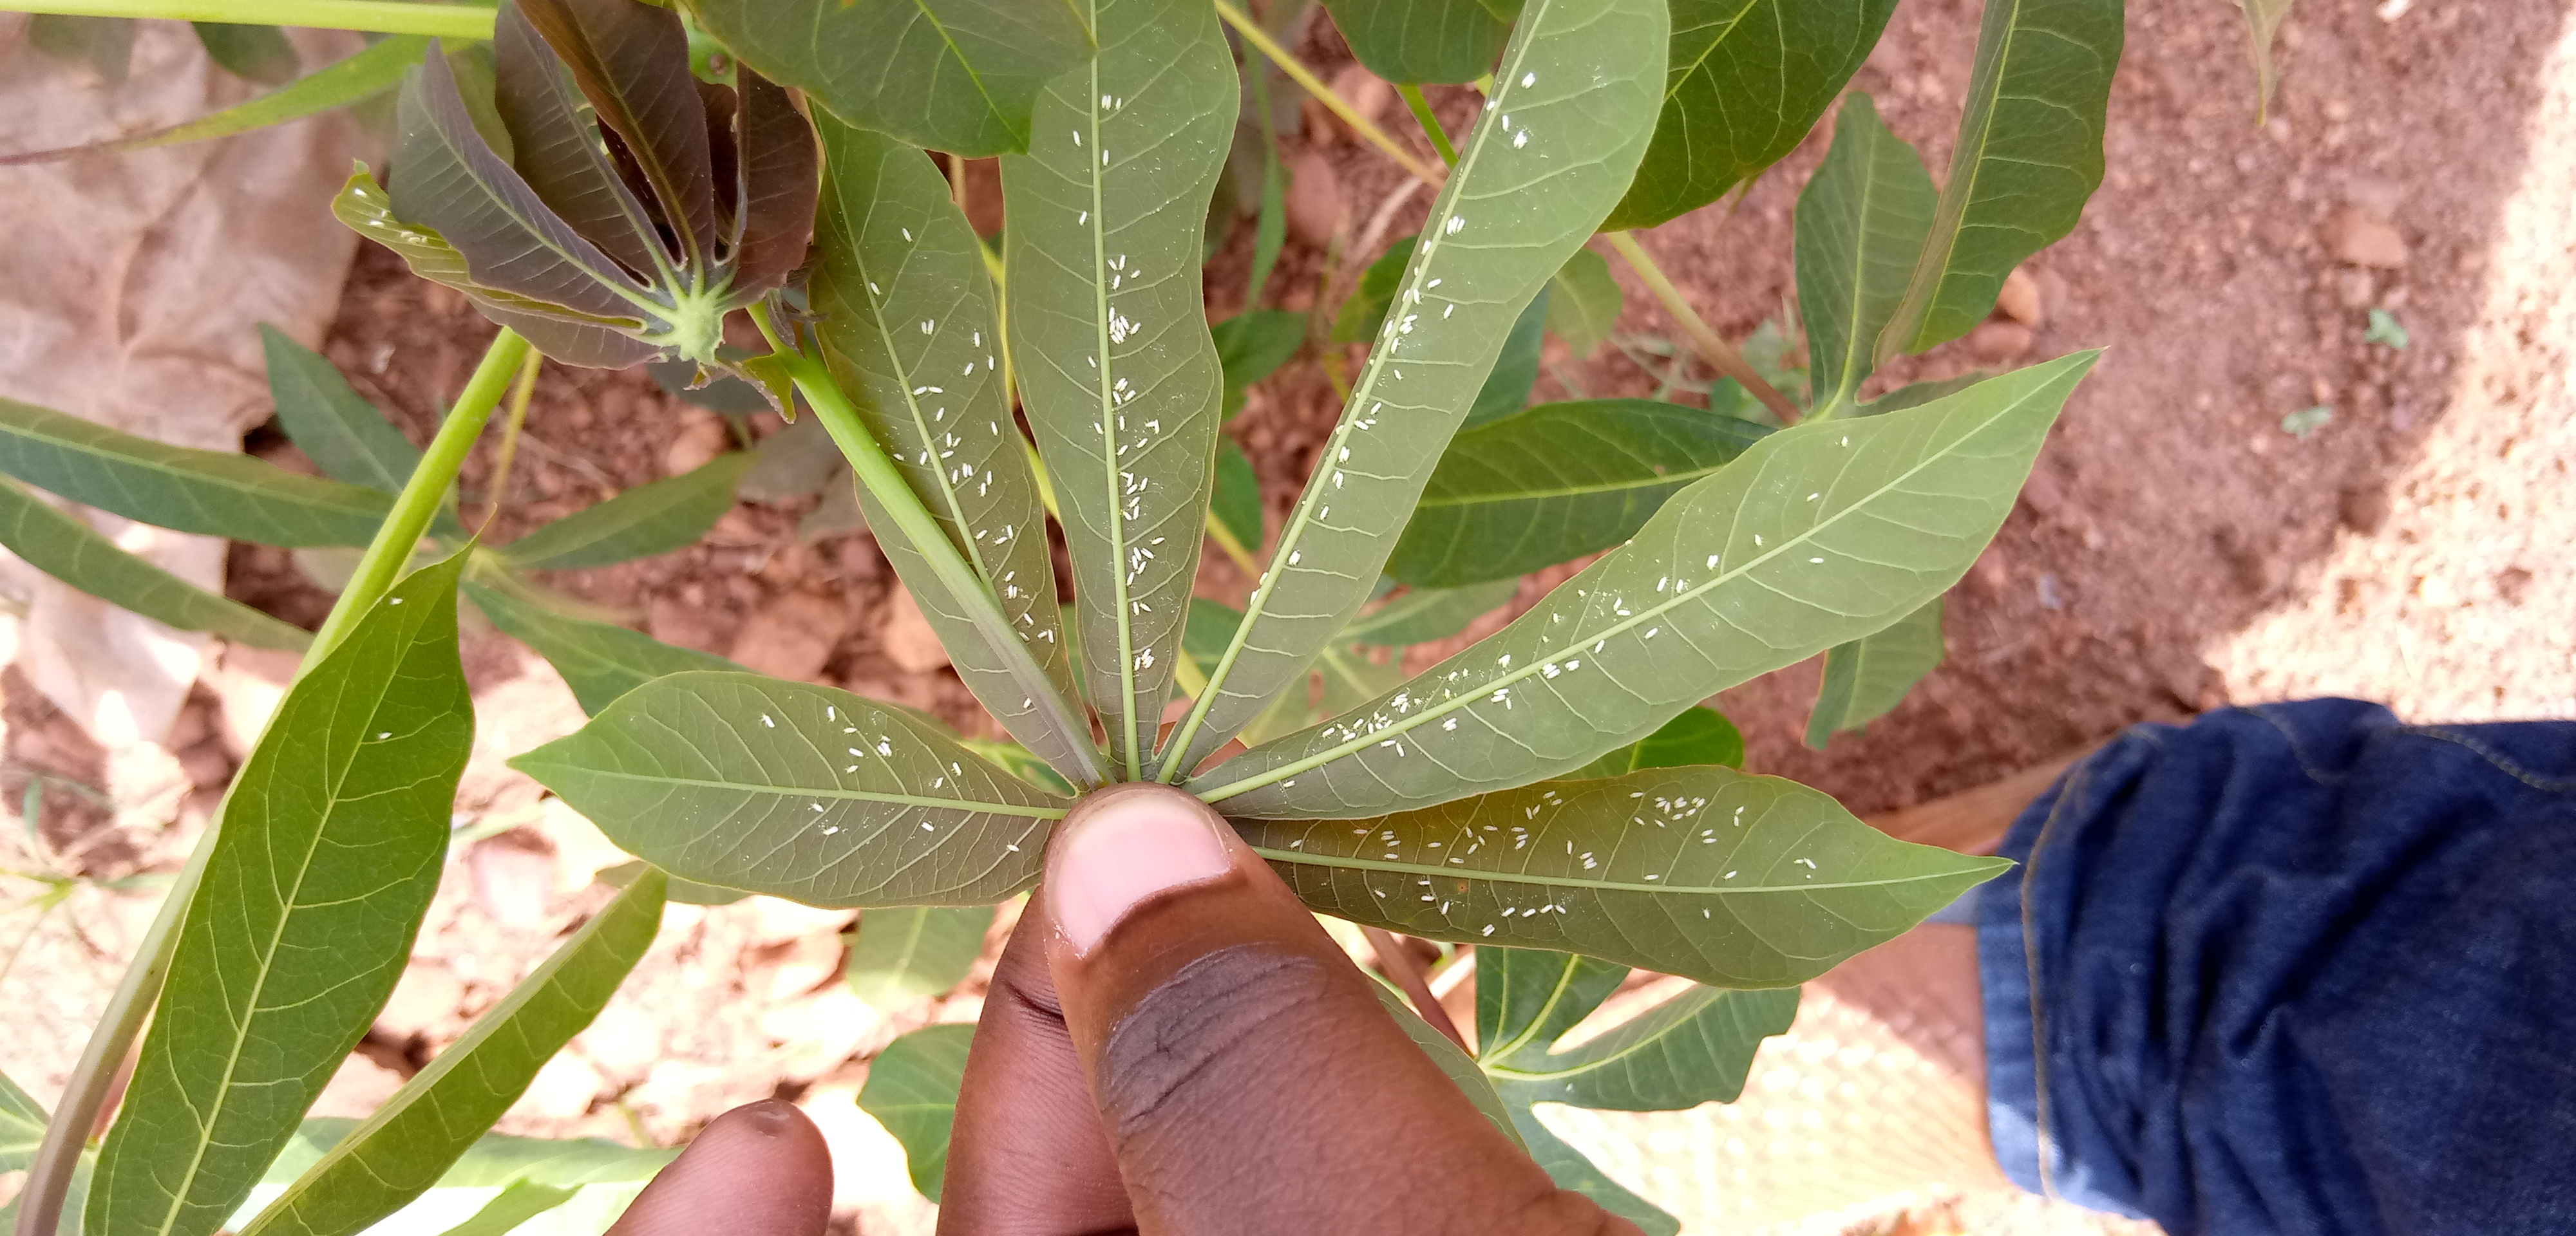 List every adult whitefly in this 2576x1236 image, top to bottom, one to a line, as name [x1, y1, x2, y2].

whitefly [1520, 71, 1534, 88]
whitefly [1526, 75, 1537, 90]
whitefly [1099, 94, 1108, 110]
whitefly [1106, 94, 1112, 112]
whitefly [1115, 96, 1123, 113]
whitefly [1485, 99, 1497, 113]
whitefly [1500, 113, 1510, 133]
whitefly [1512, 129, 1524, 149]
whitefly [1071, 129, 1083, 148]
whitefly [1518, 135, 1529, 151]
whitefly [1100, 147, 1111, 169]
whitefly [1075, 208, 1092, 227]
whitefly [1451, 215, 1461, 235]
whitefly [1456, 216, 1467, 234]
whitefly [1446, 217, 1454, 236]
whitefly [900, 225, 915, 246]
whitefly [1420, 239, 1432, 257]
whitefly [1117, 252, 1127, 272]
whitefly [1106, 257, 1117, 273]
whitefly [1412, 265, 1420, 277]
whitefly [1130, 268, 1143, 280]
whitefly [1113, 273, 1122, 290]
whitefly [1426, 277, 1443, 290]
whitefly [868, 280, 885, 299]
whitefly [1413, 287, 1421, 306]
whitefly [1401, 288, 1410, 303]
whitefly [1441, 302, 1455, 321]
whitefly [1108, 305, 1115, 323]
whitefly [1403, 314, 1419, 324]
whitefly [1119, 315, 1131, 330]
whitefly [927, 317, 936, 337]
whitefly [1110, 319, 1116, 332]
whitefly [919, 319, 927, 337]
whitefly [1398, 321, 1412, 333]
whitefly [1120, 322, 1127, 337]
whitefly [1130, 322, 1142, 335]
whitefly [1383, 324, 1393, 340]
whitefly [1402, 325, 1414, 335]
whitefly [971, 330, 985, 349]
whitefly [1113, 330, 1125, 343]
whitefly [1110, 333, 1121, 344]
whitefly [1389, 336, 1400, 355]
whitefly [987, 353, 997, 373]
whitefly [1086, 355, 1100, 370]
whitefly [961, 360, 974, 379]
whitefly [1392, 368, 1404, 382]
whitefly [1114, 377, 1127, 391]
whitefly [1119, 380, 1129, 393]
whitefly [911, 385, 928, 398]
whitefly [927, 385, 943, 395]
whitefly [1124, 388, 1138, 402]
whitefly [1112, 389, 1124, 406]
whitefly [1368, 401, 1383, 416]
whitefly [933, 406, 947, 424]
whitefly [1117, 414, 1128, 433]
whitefly [1363, 418, 1378, 426]
whitefly [1153, 418, 1162, 436]
whitefly [1353, 419, 1370, 433]
whitefly [989, 420, 1003, 438]
whitefly [1144, 420, 1156, 429]
whitefly [1092, 421, 1104, 436]
whitefly [1334, 423, 1345, 436]
whitefly [945, 431, 953, 448]
whitefly [1839, 434, 1851, 449]
whitefly [952, 435, 962, 449]
whitefly [1135, 436, 1150, 450]
whitefly [1115, 444, 1129, 458]
whitefly [1338, 445, 1346, 464]
whitefly [1343, 447, 1350, 464]
whitefly [917, 449, 931, 467]
whitefly [939, 449, 956, 462]
whitefly [891, 451, 906, 465]
whitefly [960, 462, 969, 480]
whitefly [967, 462, 975, 479]
whitefly [951, 467, 960, 485]
whitefly [985, 469, 995, 487]
whitefly [1119, 470, 1130, 480]
whitefly [1331, 470, 1340, 484]
whitefly [1125, 472, 1134, 488]
whitefly [1336, 473, 1345, 490]
whitefly [1139, 476, 1150, 492]
whitefly [978, 480, 987, 500]
whitefly [1125, 483, 1139, 496]
whitefly [1804, 491, 1820, 504]
whitefly [1128, 494, 1141, 508]
whitefly [1132, 505, 1142, 520]
whitefly [1318, 505, 1331, 522]
whitefly [1121, 509, 1133, 521]
whitefly [1006, 523, 1018, 543]
whitefly [974, 527, 989, 541]
whitefly [1752, 530, 1765, 549]
whitefly [994, 535, 1009, 549]
whitefly [1150, 536, 1168, 547]
whitefly [1624, 537, 1634, 548]
whitefly [1133, 545, 1143, 563]
whitefly [1141, 546, 1156, 561]
whitefly [1288, 550, 1298, 565]
whitefly [1293, 553, 1302, 566]
whitefly [1130, 554, 1139, 571]
whitefly [1705, 554, 1714, 570]
whitefly [1807, 554, 1826, 567]
whitefly [1709, 554, 1719, 572]
whitefly [1137, 561, 1148, 576]
whitefly [1004, 570, 1017, 584]
whitefly [1126, 570, 1137, 588]
whitefly [1258, 571, 1269, 586]
whitefly [1655, 575, 1669, 594]
whitefly [1674, 578, 1686, 596]
whitefly [1006, 583, 1013, 601]
whitefly [1012, 585, 1019, 600]
whitefly [1248, 586, 1261, 606]
whitefly [1577, 587, 1588, 599]
whitefly [1612, 594, 1624, 612]
whitefly [388, 595, 406, 609]
whitefly [1132, 599, 1141, 617]
whitefly [1139, 601, 1154, 613]
whitefly [1551, 609, 1561, 626]
whitefly [1615, 609, 1633, 617]
whitefly [1023, 611, 1036, 627]
whitefly [1643, 626, 1660, 642]
whitefly [1046, 628, 1057, 646]
whitefly [1036, 628, 1048, 641]
whitefly [1018, 630, 1031, 643]
whitefly [1540, 633, 1551, 644]
whitefly [1592, 638, 1605, 657]
whitefly [1141, 646, 1153, 660]
whitefly [1495, 652, 1511, 666]
whitefly [1500, 653, 1513, 669]
whitefly [1142, 655, 1152, 666]
whitefly [1133, 655, 1142, 673]
whitefly [1144, 656, 1155, 671]
whitefly [1564, 659, 1581, 670]
whitefly [1542, 662, 1553, 671]
whitefly [1568, 663, 1580, 673]
whitefly [1542, 664, 1558, 678]
whitefly [1462, 666, 1470, 679]
whitefly [1546, 668, 1562, 682]
whitefly [1446, 670, 1459, 683]
whitefly [1443, 686, 1452, 702]
whitefly [1493, 687, 1511, 697]
whitefly [1395, 693, 1408, 698]
whitefly [1489, 694, 1506, 705]
whitefly [1021, 695, 1035, 710]
whitefly [1412, 696, 1424, 708]
whitefly [1504, 697, 1513, 711]
whitefly [1390, 700, 1403, 709]
whitefly [1399, 702, 1410, 714]
whitefly [826, 703, 838, 724]
whitefly [1373, 709, 1381, 720]
whitefly [760, 712, 777, 731]
whitefly [1379, 715, 1388, 724]
whitefly [1441, 715, 1458, 729]
whitefly [1351, 717, 1365, 729]
whitefly [1385, 718, 1394, 729]
whitefly [1366, 721, 1374, 735]
whitefly [1374, 721, 1383, 731]
whitefly [1336, 722, 1345, 730]
whitefly [1444, 722, 1457, 733]
whitefly [842, 726, 859, 735]
whitefly [1321, 726, 1336, 739]
whitefly [375, 727, 396, 740]
whitefly [1341, 727, 1349, 736]
whitefly [1341, 731, 1358, 745]
whitefly [878, 732, 894, 743]
whitefly [1379, 738, 1397, 749]
whitefly [880, 741, 893, 758]
whitefly [1395, 742, 1406, 759]
whitefly [876, 744, 888, 757]
whitefly [848, 745, 865, 760]
whitefly [951, 760, 967, 780]
whitefly [845, 763, 860, 776]
whitefly [932, 773, 949, 792]
whitefly [1282, 780, 1297, 790]
whitefly [1541, 789, 1557, 801]
whitefly [1627, 791, 1645, 800]
whitefly [1652, 794, 1666, 803]
whitefly [1690, 795, 1701, 805]
whitefly [1674, 796, 1685, 805]
whitefly [1695, 797, 1705, 808]
whitefly [1551, 798, 1565, 807]
whitefly [1654, 800, 1667, 810]
whitefly [1674, 800, 1688, 810]
whitefly [809, 800, 826, 814]
whitefly [1663, 800, 1671, 816]
whitefly [1531, 803, 1542, 816]
whitefly [1733, 804, 1746, 815]
whitefly [1524, 806, 1534, 821]
whitefly [1685, 807, 1697, 818]
whitefly [1671, 812, 1685, 821]
whitefly [1633, 814, 1647, 828]
whitefly [1732, 814, 1741, 829]
whitefly [1652, 818, 1667, 829]
whitefly [919, 819, 937, 834]
whitefly [822, 825, 840, 838]
whitefly [1464, 825, 1474, 840]
whitefly [1482, 825, 1500, 832]
whitefly [1510, 825, 1526, 834]
whitefly [1700, 827, 1716, 839]
whitefly [1350, 828, 1368, 837]
whitefly [1379, 830, 1394, 836]
whitefly [1515, 833, 1529, 841]
whitefly [1477, 834, 1487, 848]
whitefly [1379, 834, 1398, 841]
whitefly [1287, 837, 1304, 851]
whitefly [1701, 837, 1720, 847]
whitefly [1564, 838, 1574, 857]
whitefly [1385, 839, 1401, 848]
whitefly [1513, 839, 1527, 851]
whitefly [1426, 841, 1443, 850]
whitefly [1004, 841, 1023, 857]
whitefly [1466, 842, 1479, 856]
whitefly [1578, 850, 1593, 861]
whitefly [1382, 852, 1399, 860]
whitefly [1446, 855, 1466, 866]
whitefly [1582, 856, 1595, 866]
whitefly [1803, 856, 1818, 871]
whitefly [1792, 857, 1804, 866]
whitefly [1583, 861, 1598, 871]
whitefly [1723, 868, 1739, 883]
whitefly [1642, 873, 1660, 882]
whitefly [1416, 879, 1432, 887]
whitefly [1372, 888, 1388, 901]
whitefly [1419, 894, 1436, 903]
whitefly [1439, 899, 1451, 917]
whitefly [1539, 903, 1553, 915]
whitefly [1554, 903, 1568, 917]
whitefly [1500, 905, 1517, 919]
whitefly [1520, 906, 1537, 919]
whitefly [1701, 906, 1712, 921]
whitefly [1481, 924, 1493, 934]
whitefly [1482, 926, 1495, 938]